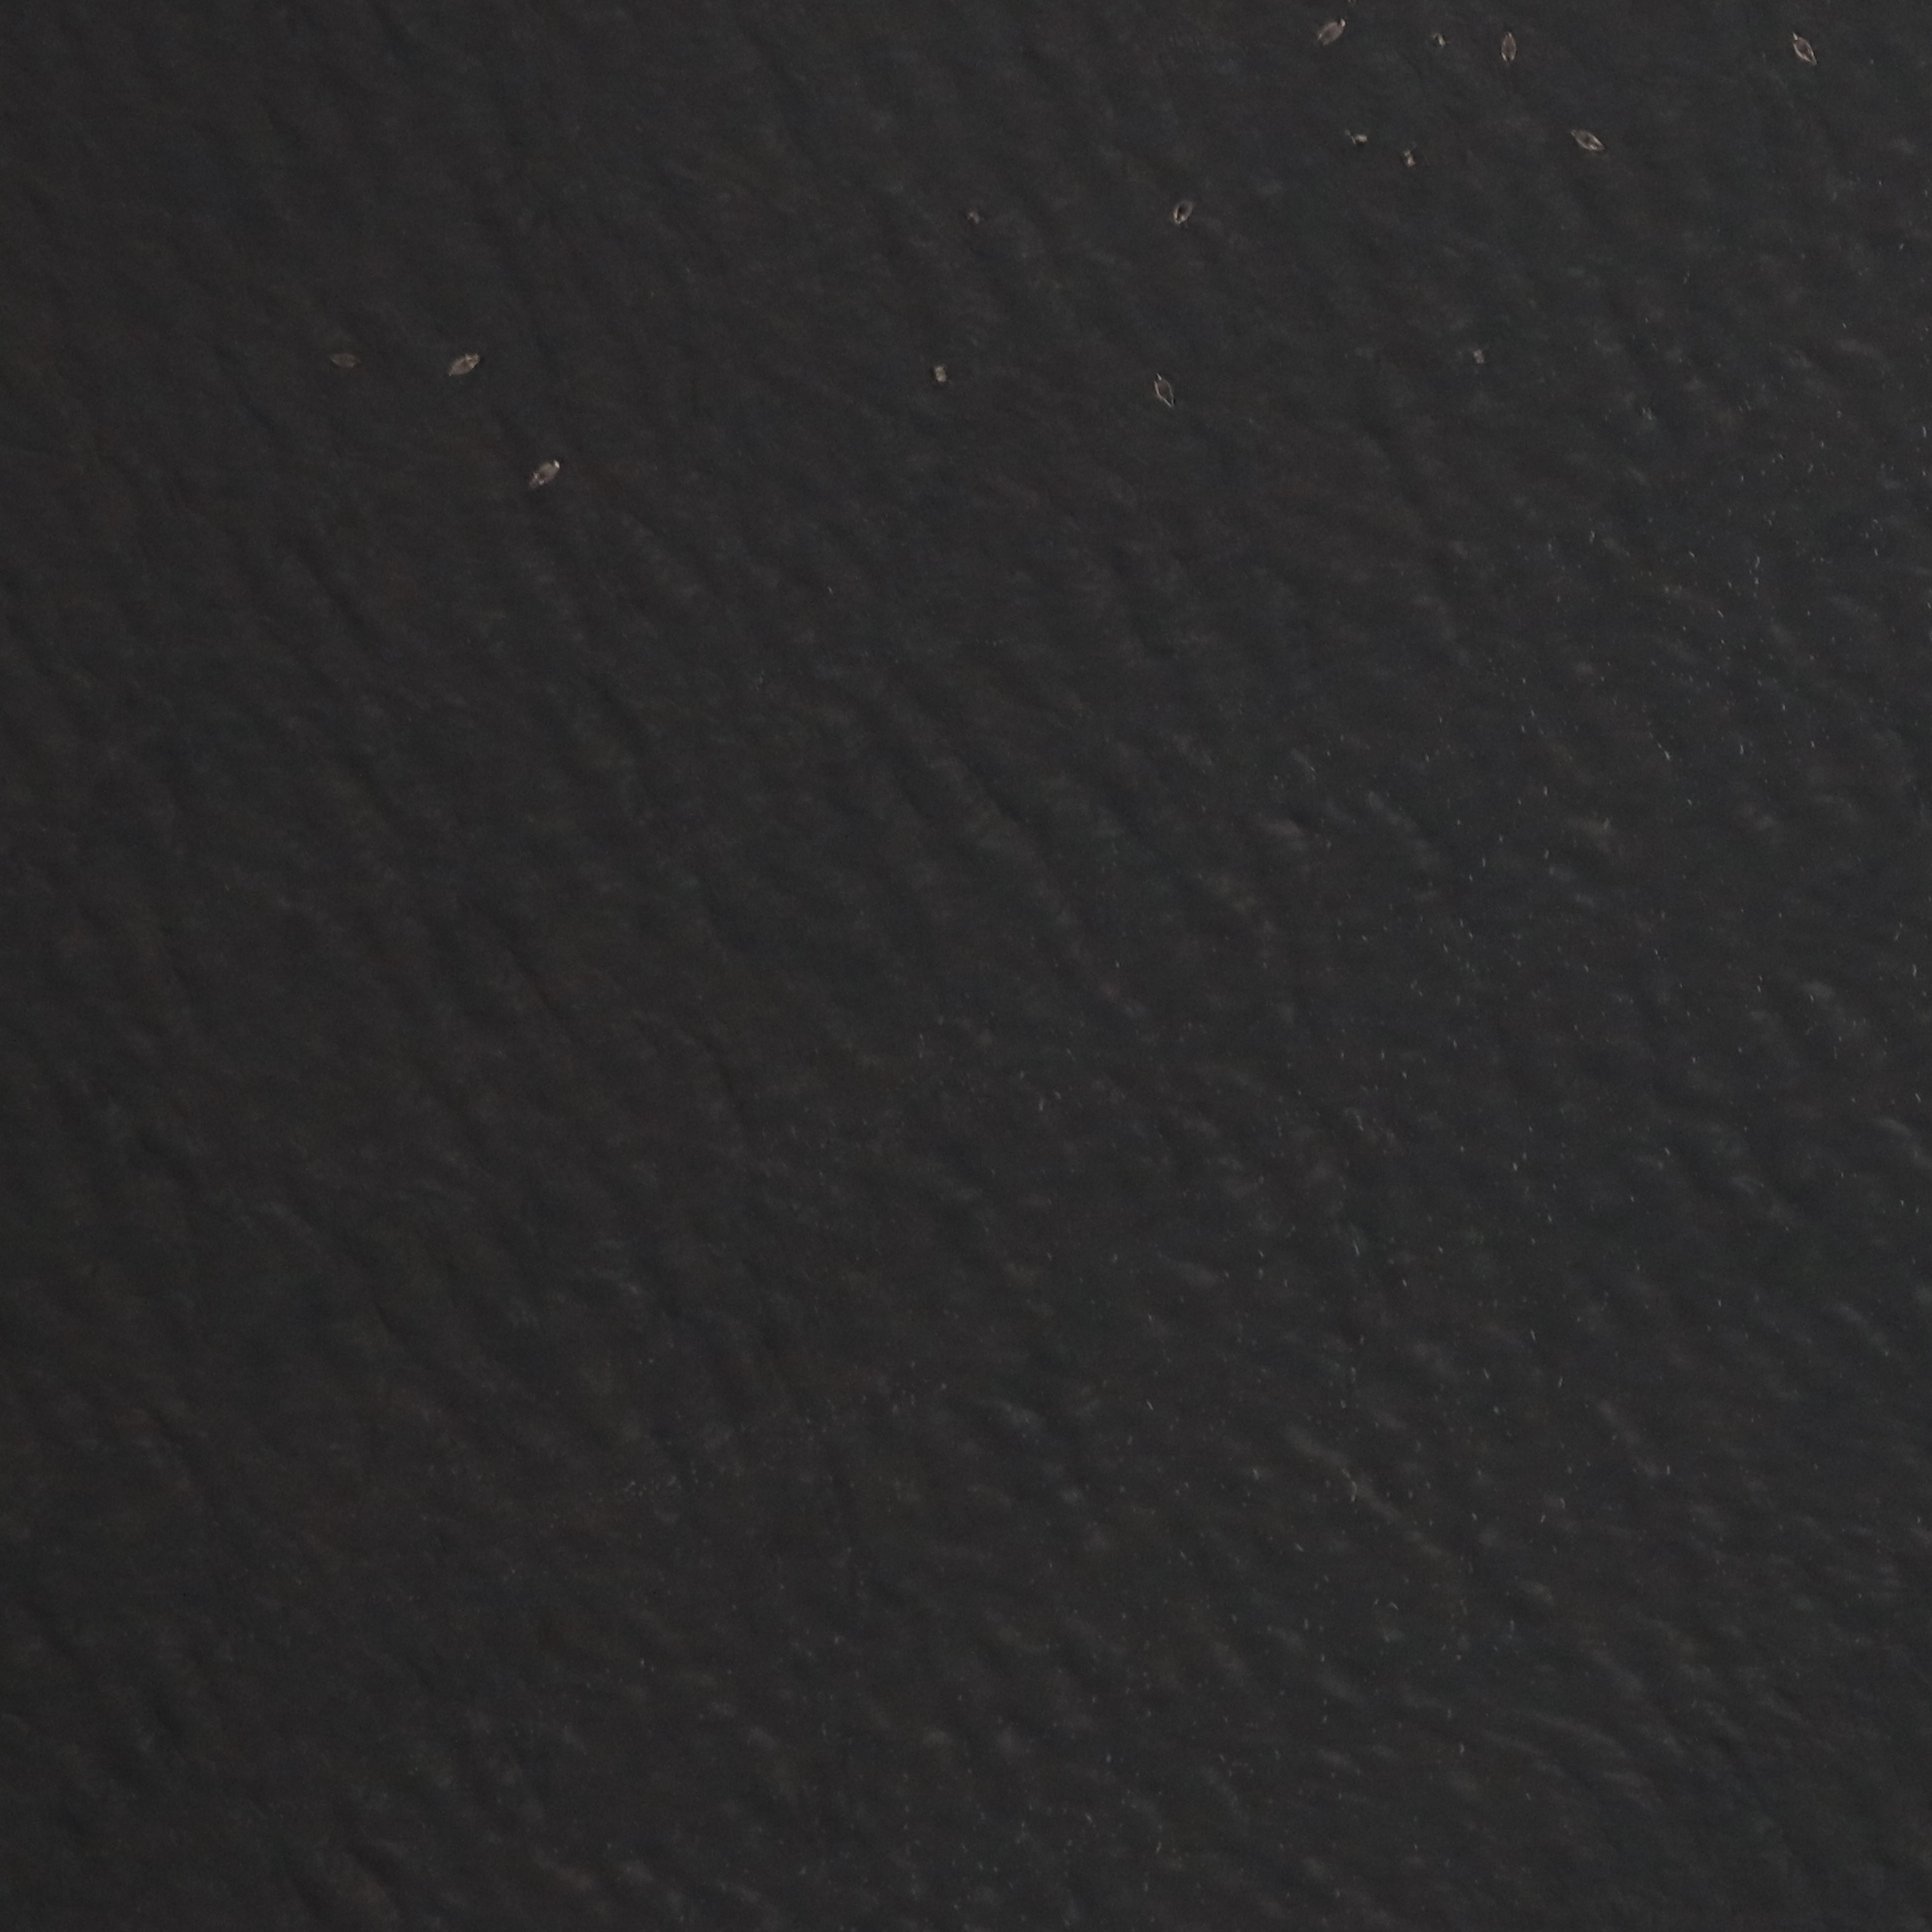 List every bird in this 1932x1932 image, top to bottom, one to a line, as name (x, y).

other bird (1331, 34)
other bird (1510, 47)
other bird (1806, 52)
other bird (1356, 138)
other bird (1587, 143)
other bird (1410, 156)
other bird (1182, 210)
other bird (346, 359)
other bird (466, 366)
other bird (938, 374)
other bird (1166, 390)
other bird (546, 473)